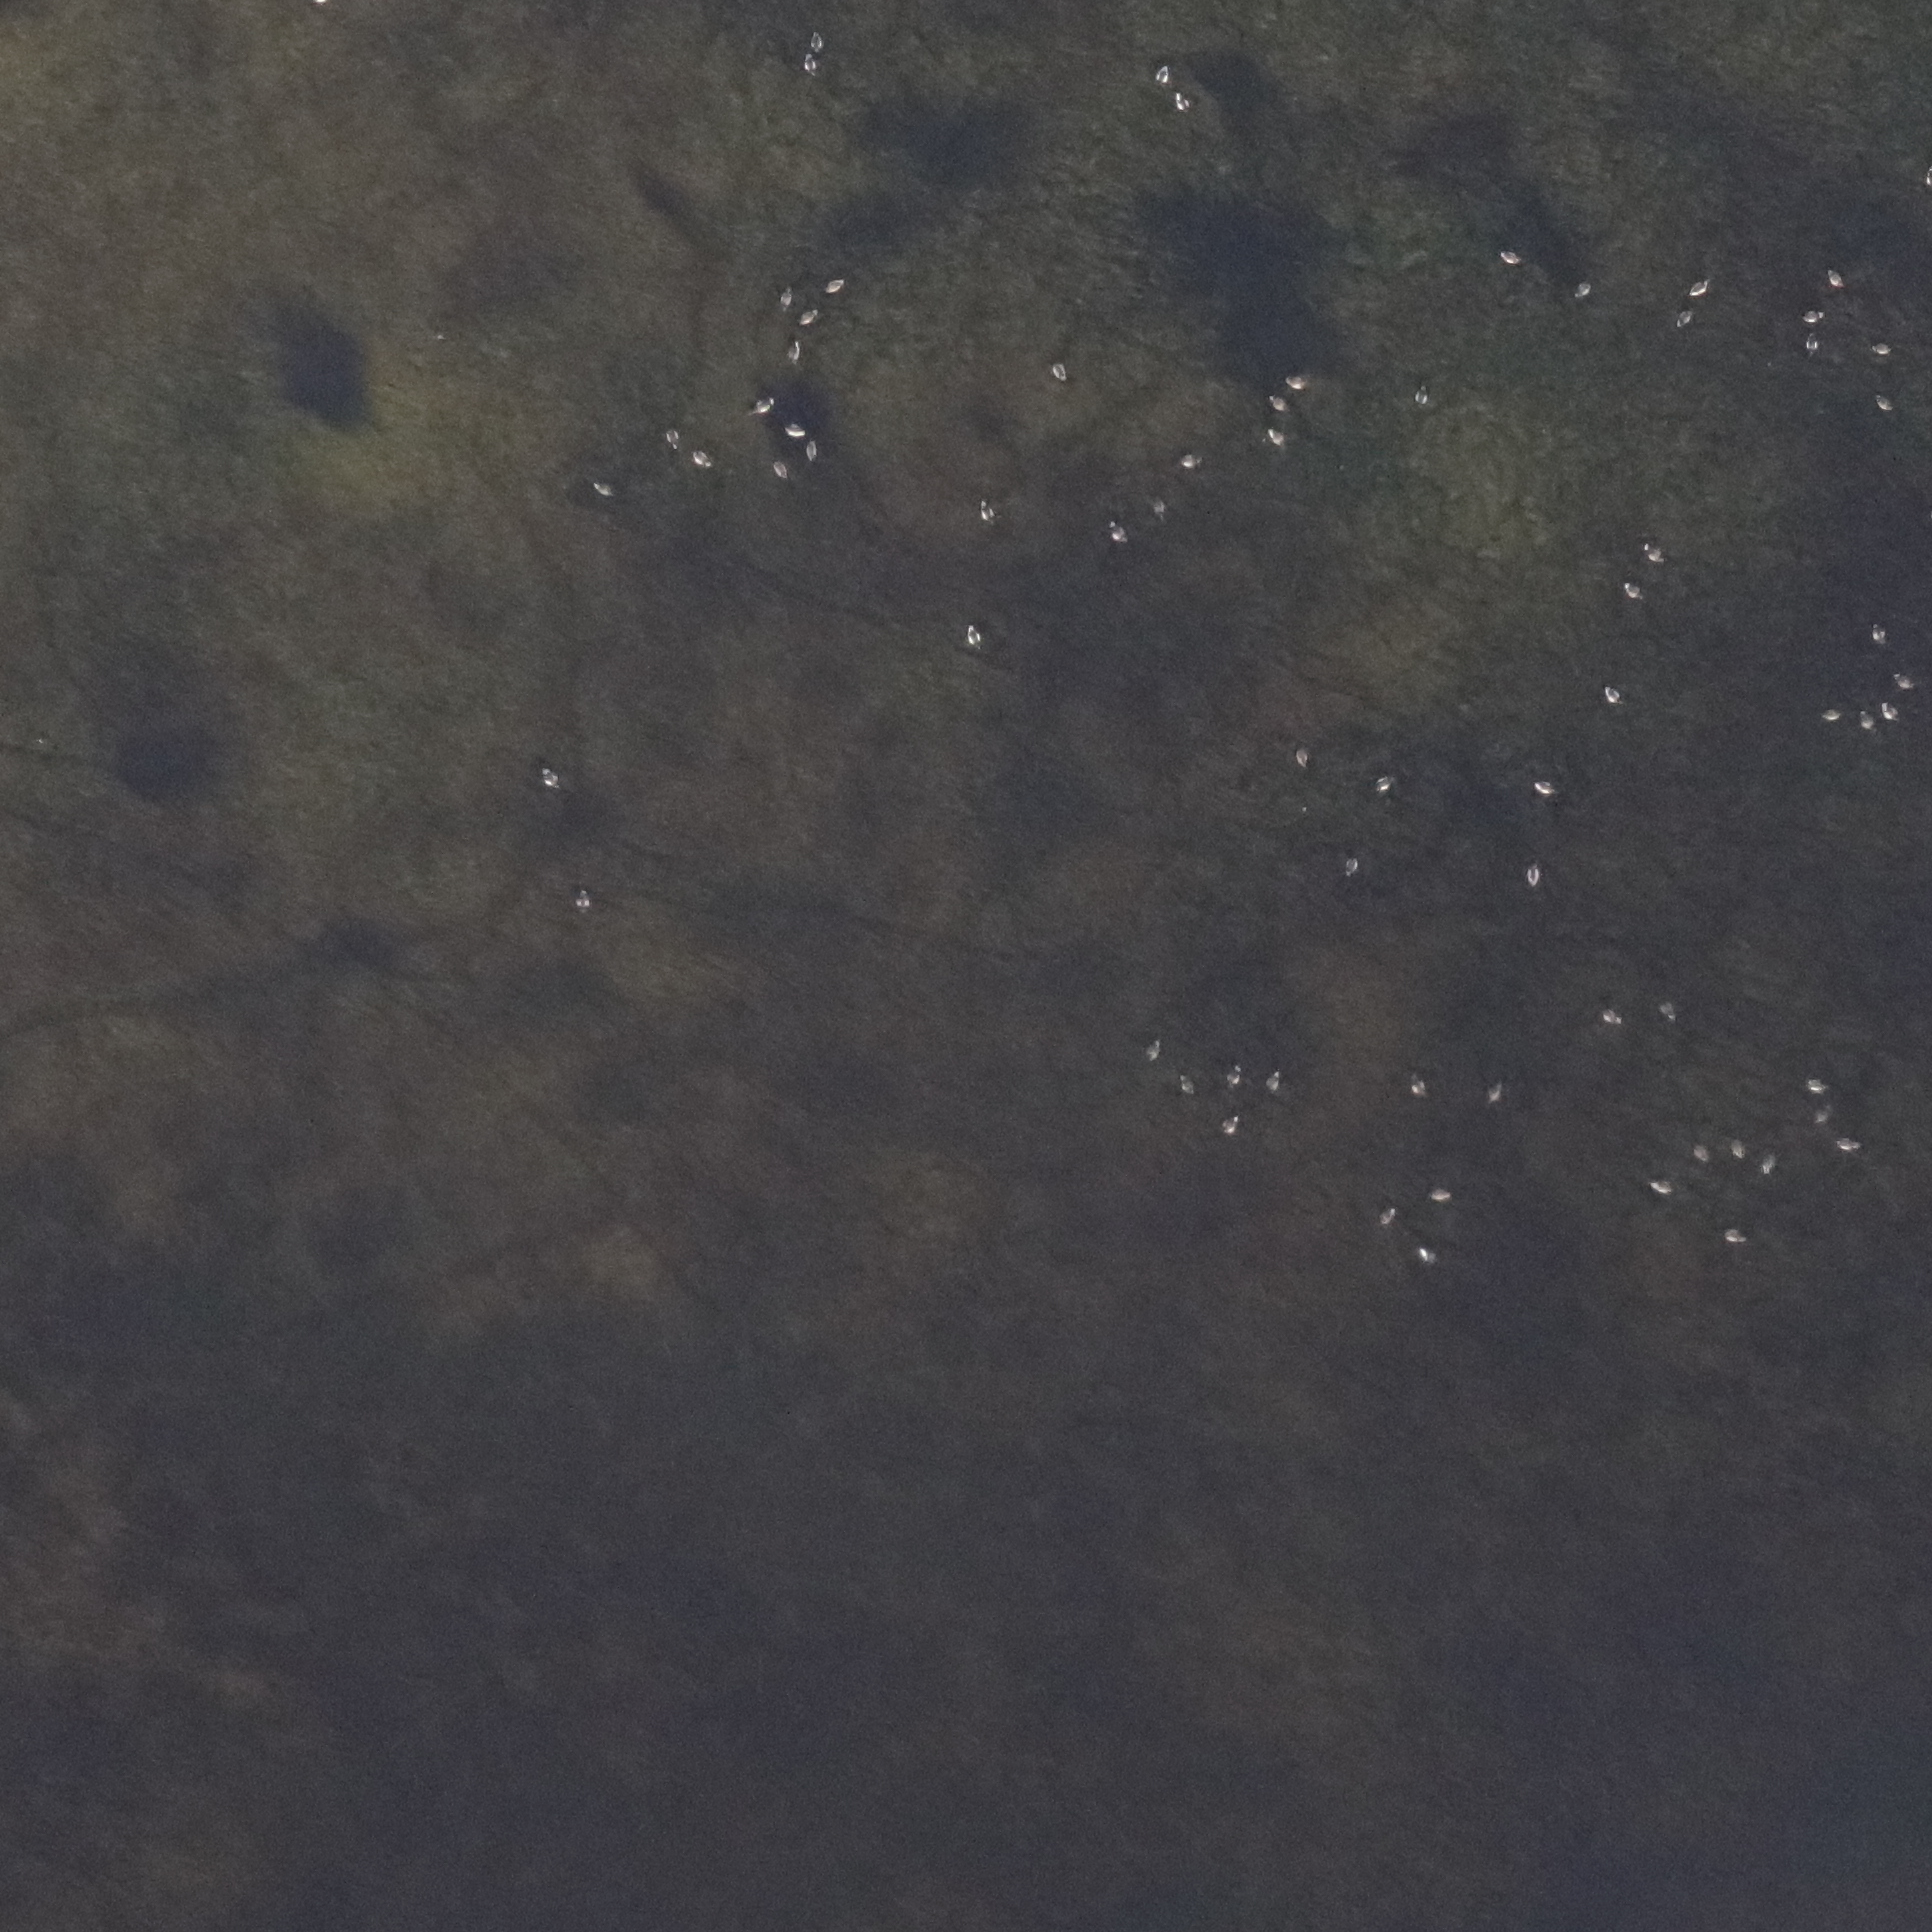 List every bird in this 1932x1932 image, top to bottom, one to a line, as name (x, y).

brant (819, 40)
brant (815, 64)
brant (1169, 67)
brant (1183, 103)
brant (1924, 178)
brant (1512, 259)
brant (1835, 268)
brant (1586, 290)
brant (1708, 291)
brant (831, 293)
brant (782, 298)
brant (819, 302)
brant (1804, 316)
brant (1683, 320)
brant (800, 340)
brant (1816, 341)
brant (1883, 344)
brant (1055, 375)
brant (1316, 379)
brant (1880, 391)
brant (767, 401)
brant (1416, 403)
brant (1282, 409)
brant (811, 431)
brant (671, 435)
brant (1281, 441)
brant (814, 448)
brant (1194, 459)
brant (700, 463)
brant (778, 470)
brant (606, 493)
brant (1165, 504)
brant (987, 510)
brant (1127, 529)
brant (1649, 550)
brant (1630, 585)
brant (973, 621)
brant (1876, 627)
brant (1907, 686)
brant (1618, 688)
brant (1823, 713)
brant (1882, 714)
brant (1867, 719)
brant (1303, 750)
brant (553, 778)
brant (1380, 779)
brant (1544, 796)
brant (1347, 861)
brant (1533, 863)
brant (582, 897)
brant (1672, 999)
brant (1614, 1012)
brant (1153, 1043)
brant (1235, 1076)
brant (1411, 1082)
brant (1180, 1084)
brant (1274, 1085)
brant (1808, 1085)
brant (1506, 1095)
brant (1828, 1118)
brant (1235, 1119)
brant (1859, 1142)
brant (1735, 1144)
brant (1698, 1147)
brant (1779, 1162)
brant (1659, 1172)
brant (1442, 1190)
brant (1378, 1206)
brant (1735, 1234)
brant (1423, 1244)